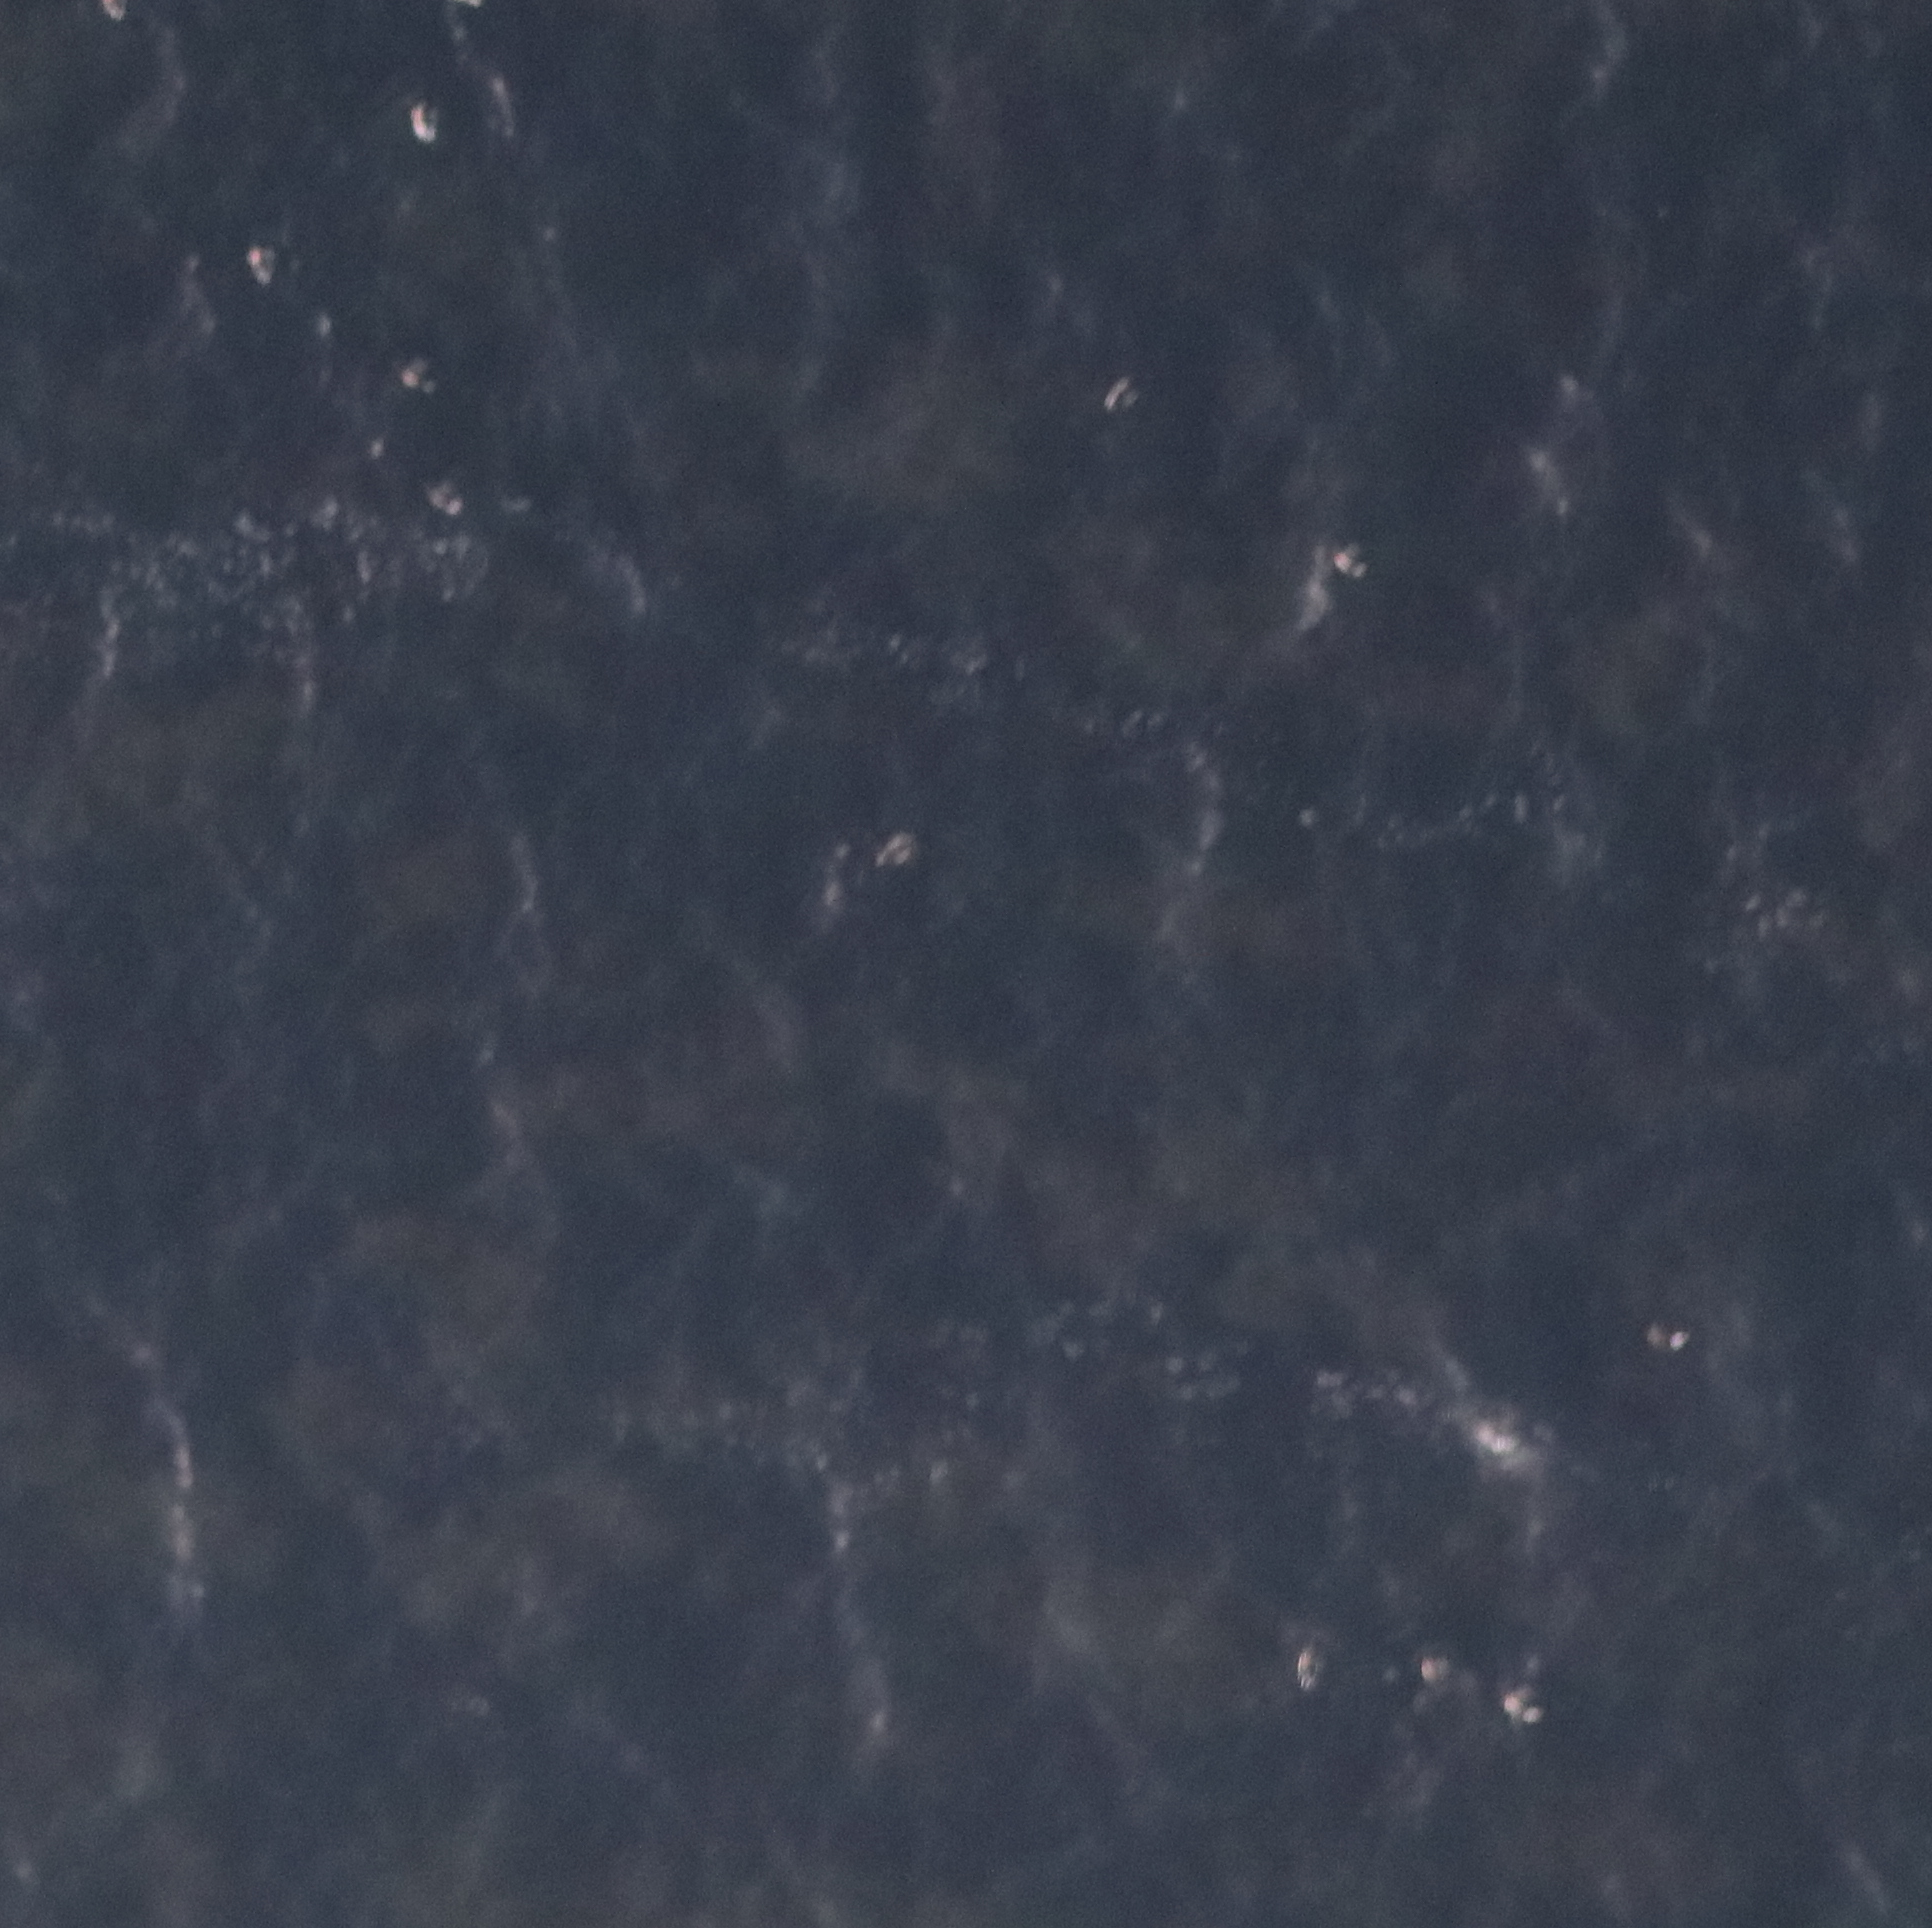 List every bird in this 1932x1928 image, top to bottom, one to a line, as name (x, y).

brant (425, 122)
brant (266, 263)
brant (422, 378)
other bird (1122, 397)
brant (444, 497)
other bird (1350, 560)
other bird (895, 854)
other bird (1667, 1338)
other bird (1308, 1670)
other bird (1436, 1674)
other bird (1523, 1705)